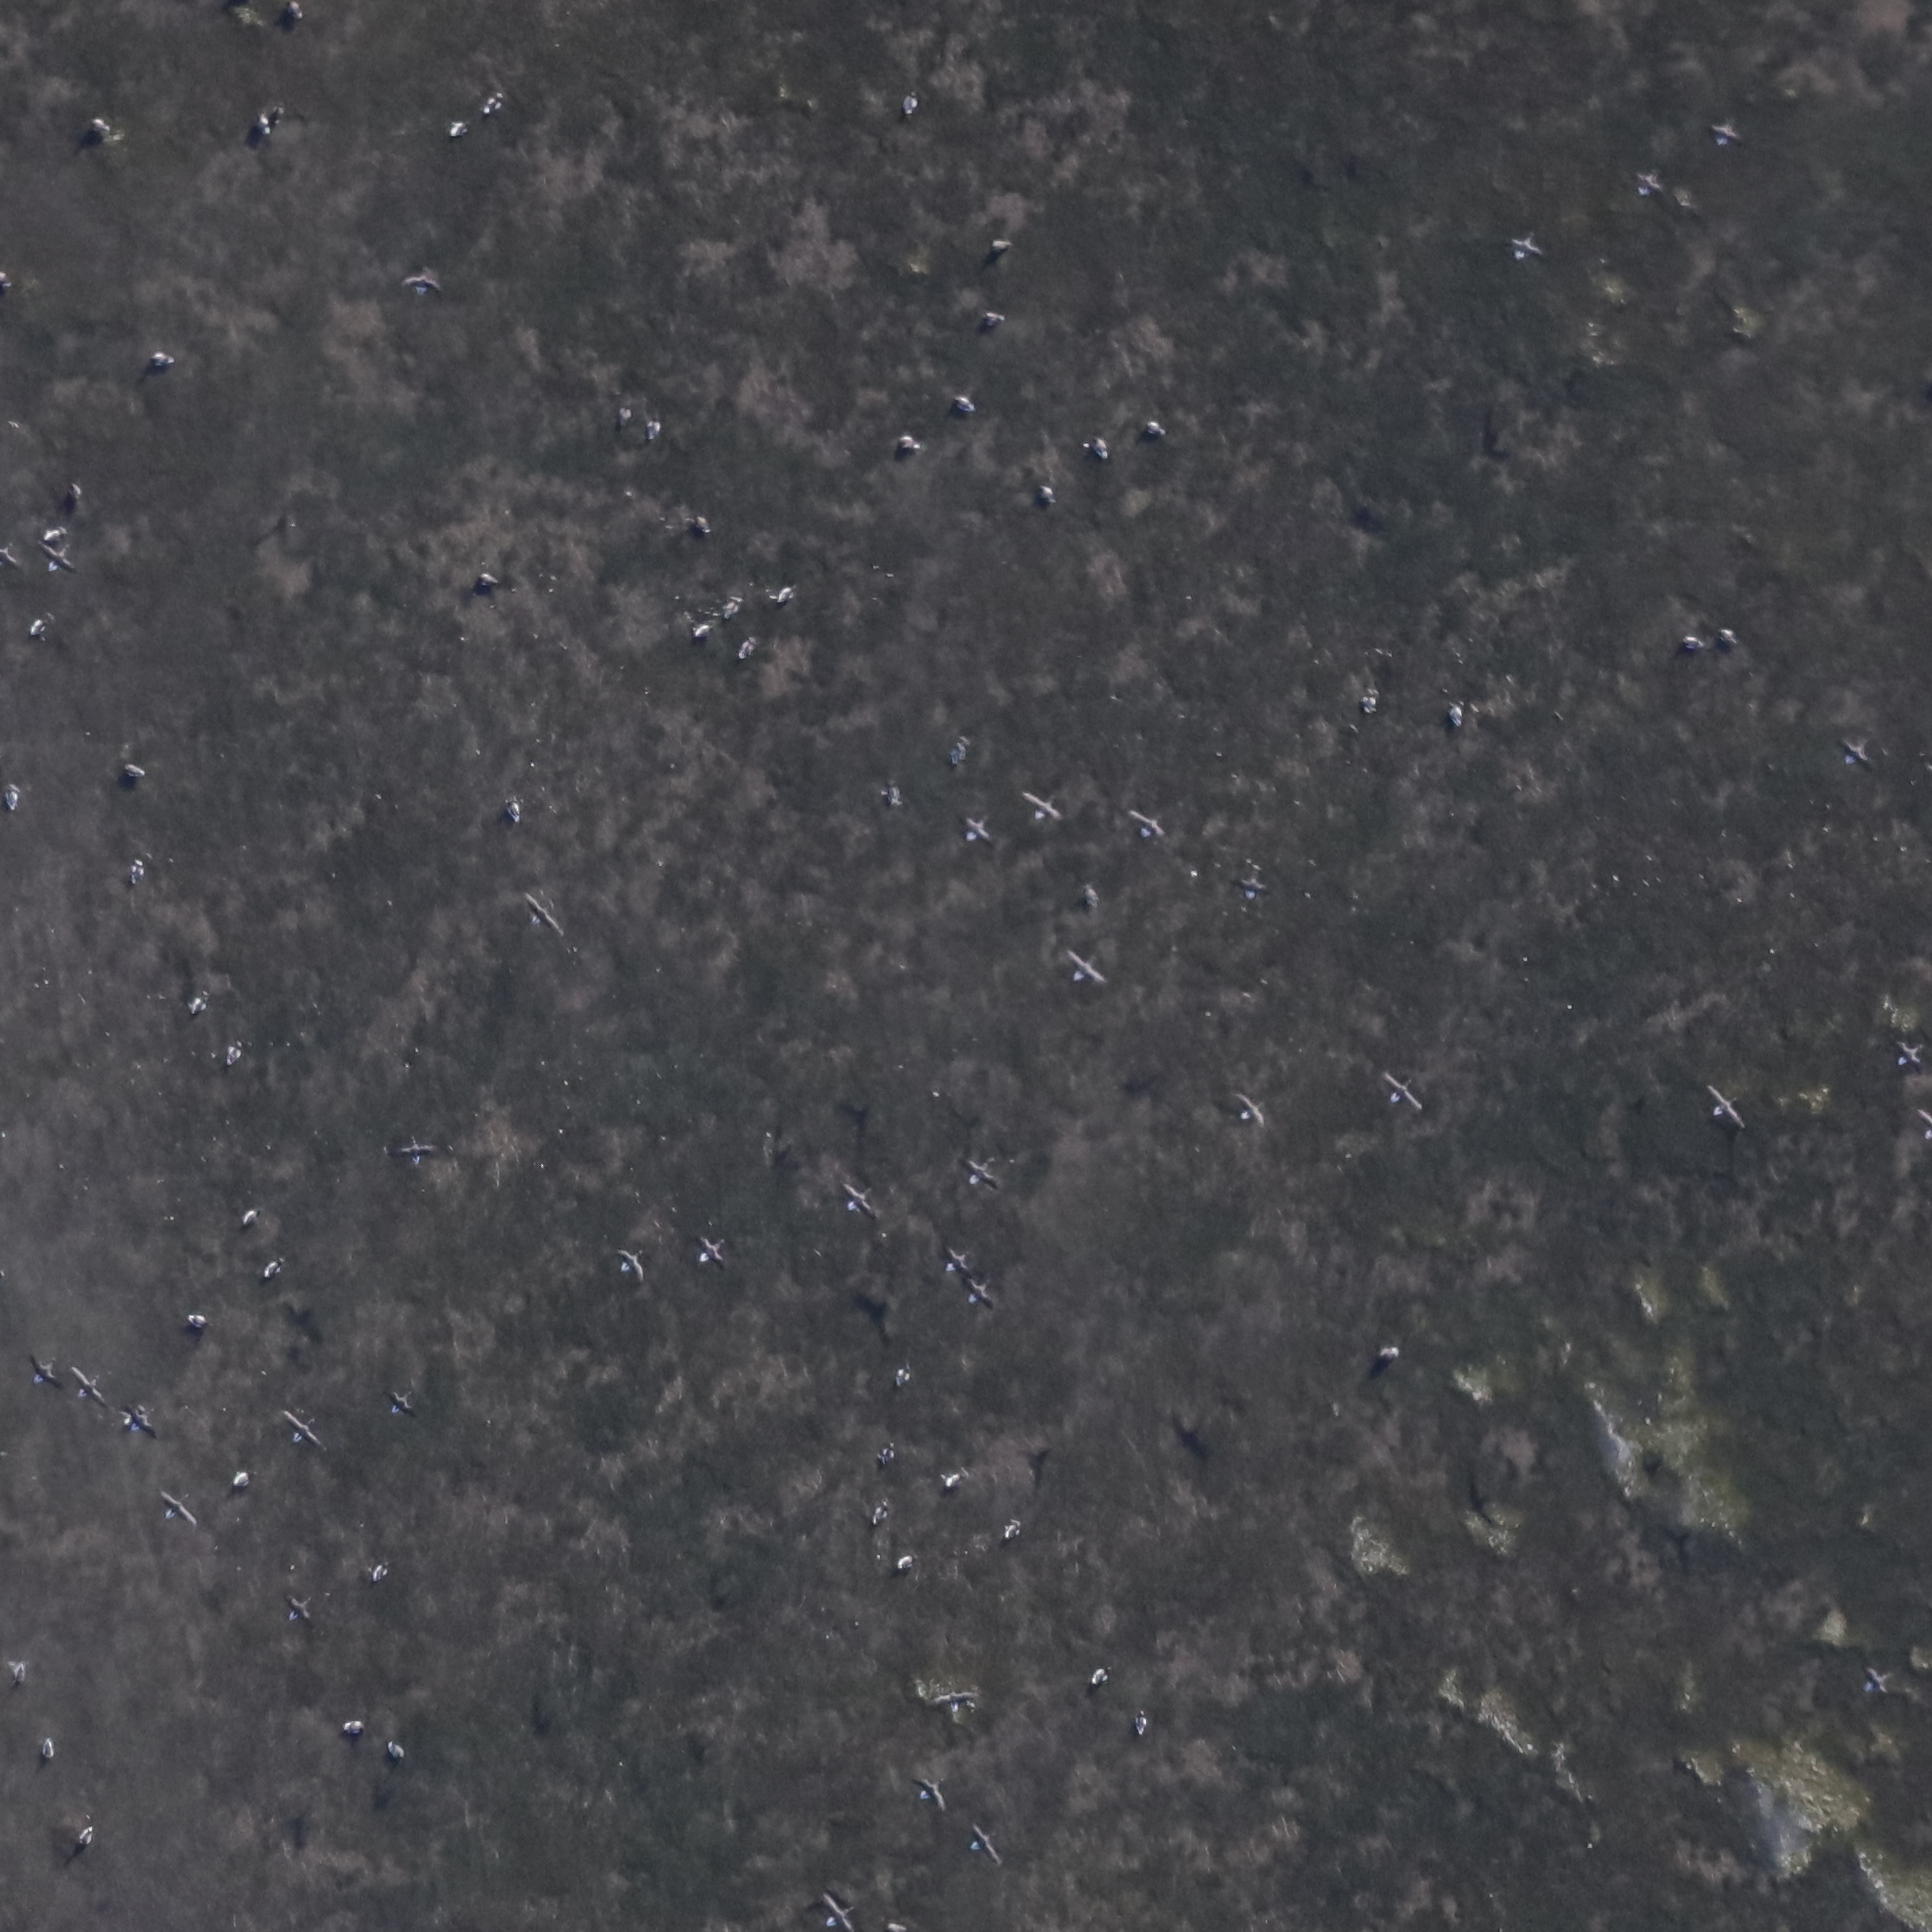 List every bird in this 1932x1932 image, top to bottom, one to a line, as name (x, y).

brant (300, 12)
brant (906, 102)
brant (492, 107)
brant (278, 113)
brant (462, 127)
brant (263, 130)
brant (102, 131)
brant (1719, 133)
brant (1657, 182)
brant (998, 245)
brant (1528, 250)
brant (420, 282)
brant (994, 314)
brant (162, 359)
brant (969, 410)
brant (621, 414)
brant (1154, 435)
brant (653, 436)
brant (906, 442)
brant (1097, 450)
brant (1043, 492)
brant (75, 496)
brant (707, 526)
brant (54, 531)
brant (1, 557)
brant (59, 557)
brant (487, 576)
brant (782, 597)
brant (733, 607)
brant (701, 626)
brant (36, 630)
brant (1690, 639)
brant (1729, 640)
brant (740, 646)
brant (1371, 696)
brant (1455, 716)
brant (1853, 742)
brant (953, 754)
brant (138, 763)
brant (895, 800)
brant (1052, 805)
brant (16, 808)
brant (514, 808)
brant (1151, 824)
brant (981, 826)
brant (139, 864)
brant (1253, 887)
brant (1094, 890)
brant (547, 915)
brant (1093, 968)
brant (199, 999)
brant (237, 1058)
brant (1919, 1059)
brant (1395, 1095)
brant (1728, 1099)
brant (1247, 1109)
brant (422, 1150)
brant (983, 1164)
brant (858, 1203)
brant (259, 1223)
brant (714, 1250)
brant (637, 1261)
brant (963, 1272)
brant (269, 1274)
brant (3, 1281)
brant (986, 1304)
brant (197, 1327)
brant (1383, 1356)
brant (905, 1382)
brant (46, 1383)
brant (98, 1389)
brant (408, 1406)
brant (140, 1418)
brant (307, 1435)
brant (894, 1461)
brant (256, 1476)
brant (948, 1485)
brant (183, 1505)
brant (881, 1514)
brant (1017, 1539)
brant (903, 1564)
brant (382, 1571)
brant (301, 1603)
brant (11, 1673)
brant (1104, 1682)
brant (1880, 1684)
brant (953, 1706)
brant (1144, 1730)
brant (351, 1731)
brant (395, 1754)
brant (48, 1761)
brant (932, 1790)
brant (89, 1831)
brant (981, 1848)
brant (844, 1908)
brant (906, 1928)